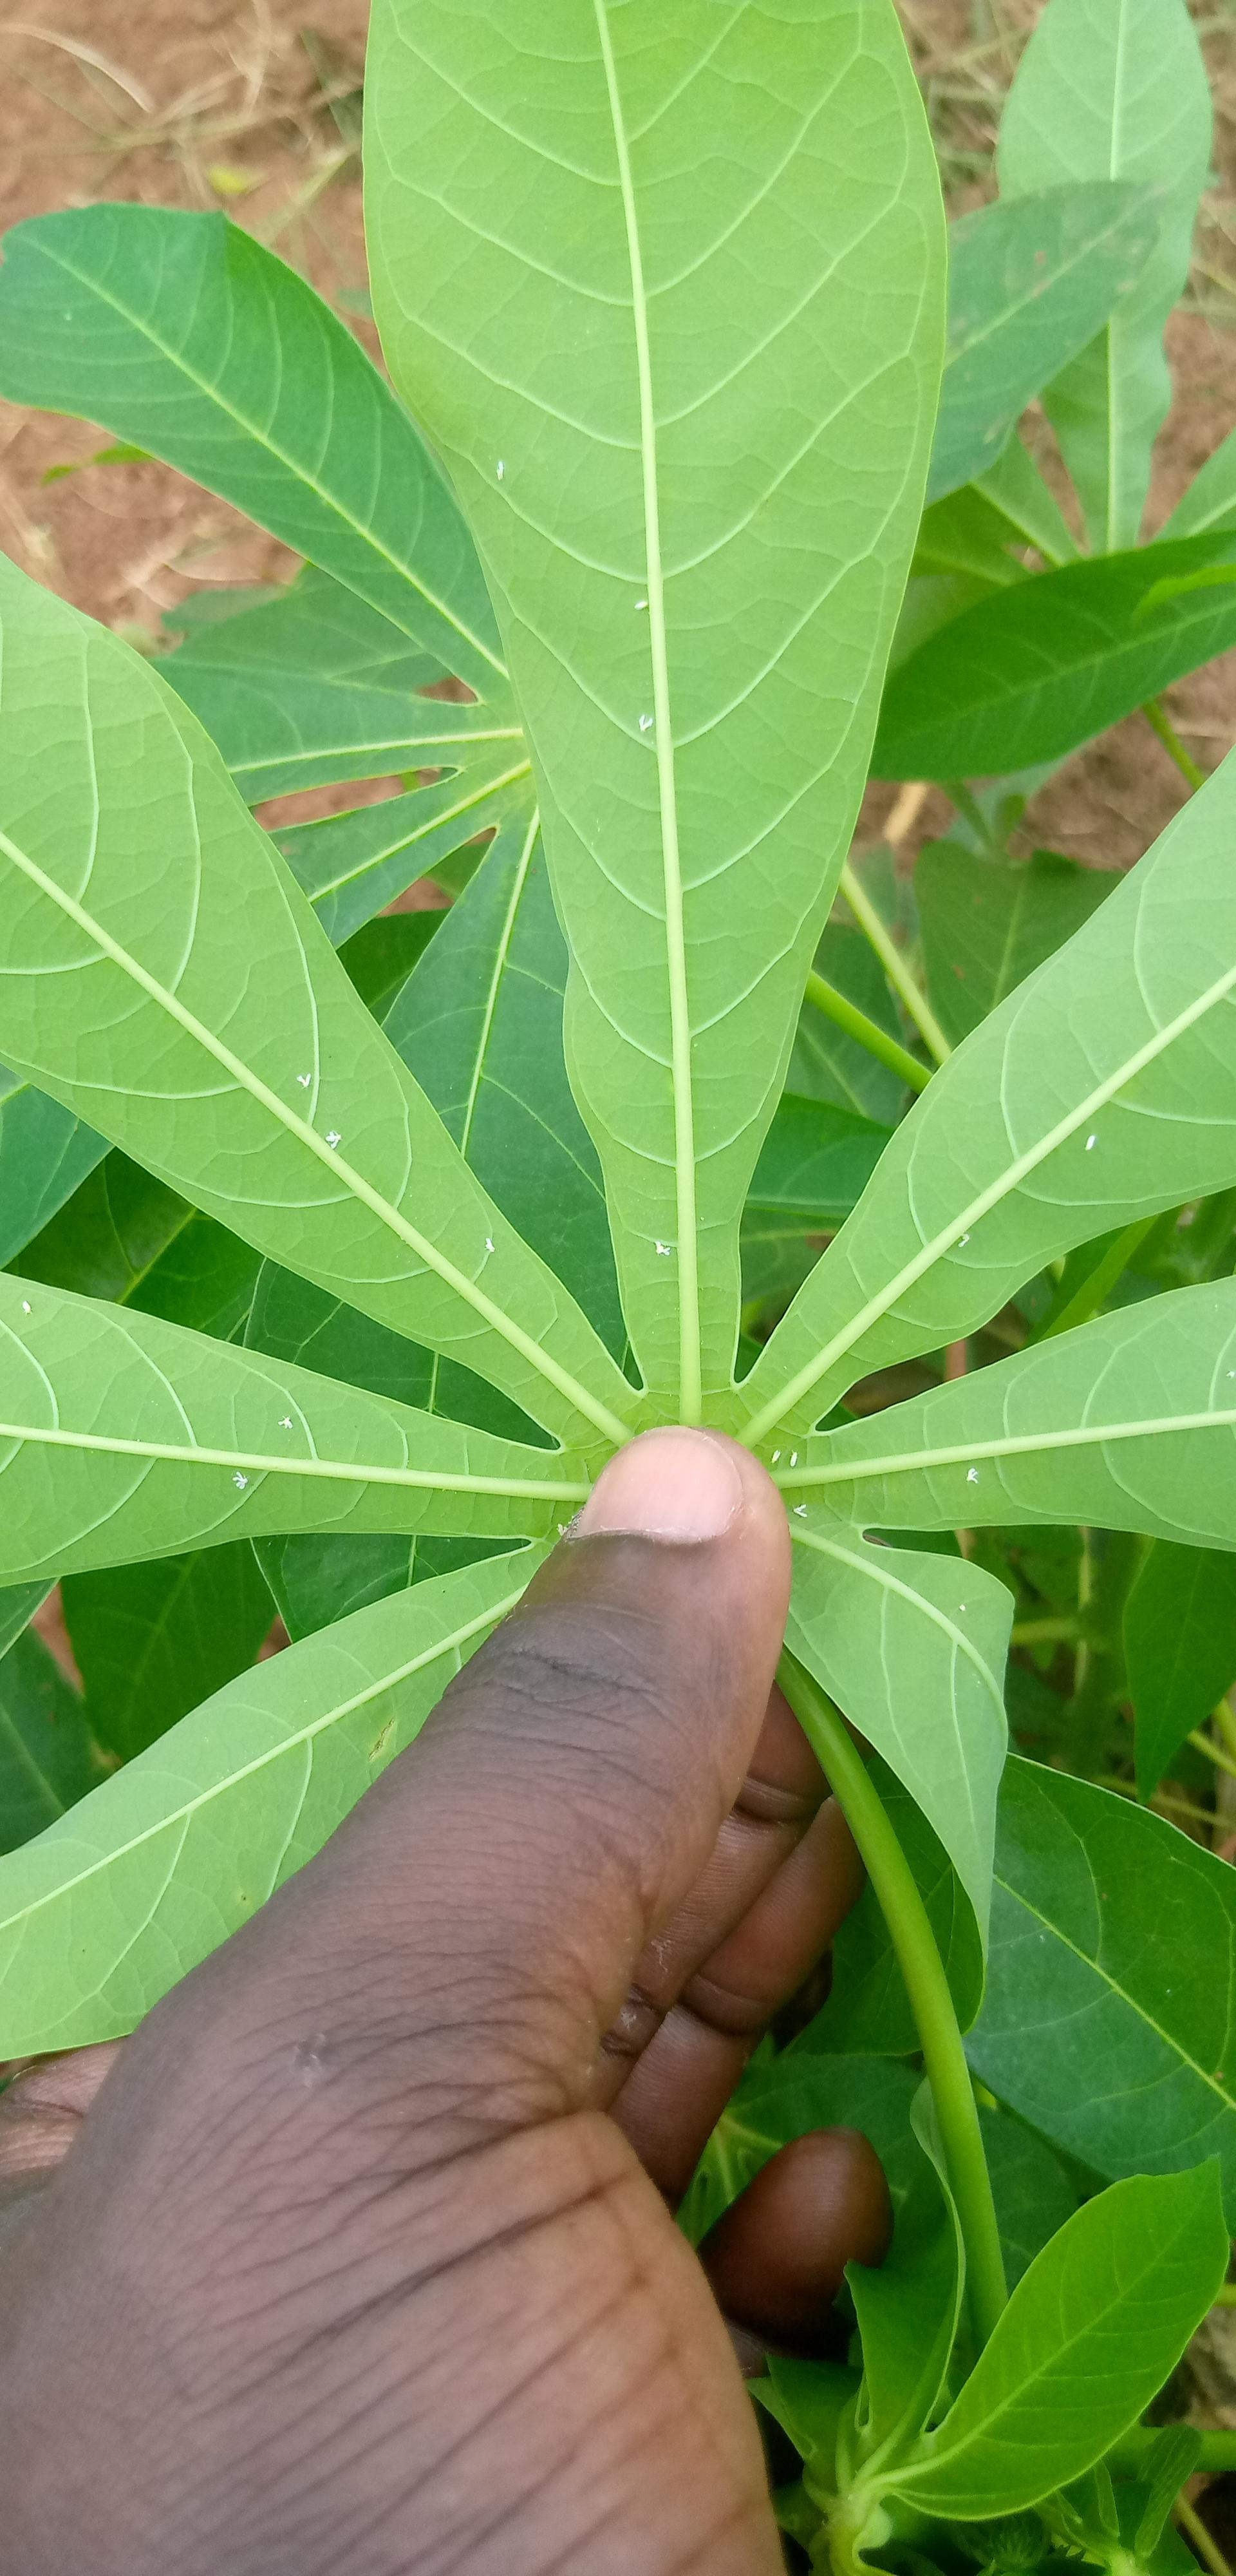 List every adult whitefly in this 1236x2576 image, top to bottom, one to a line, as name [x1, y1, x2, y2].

whitefly [495, 457, 505, 481]
whitefly [633, 600, 648, 612]
whitefly [637, 712, 655, 734]
whitefly [295, 1072, 312, 1089]
whitefly [324, 1127, 343, 1150]
whitefly [1084, 1133, 1095, 1151]
whitefly [956, 1231, 973, 1247]
whitefly [483, 1236, 496, 1254]
whitefly [652, 1238, 673, 1257]
whitefly [20, 1299, 32, 1316]
whitefly [277, 1414, 294, 1431]
whitefly [770, 1448, 782, 1465]
whitefly [789, 1448, 799, 1469]
whitefly [965, 1467, 980, 1485]
whitefly [231, 1470, 249, 1492]
whitefly [792, 1502, 807, 1519]